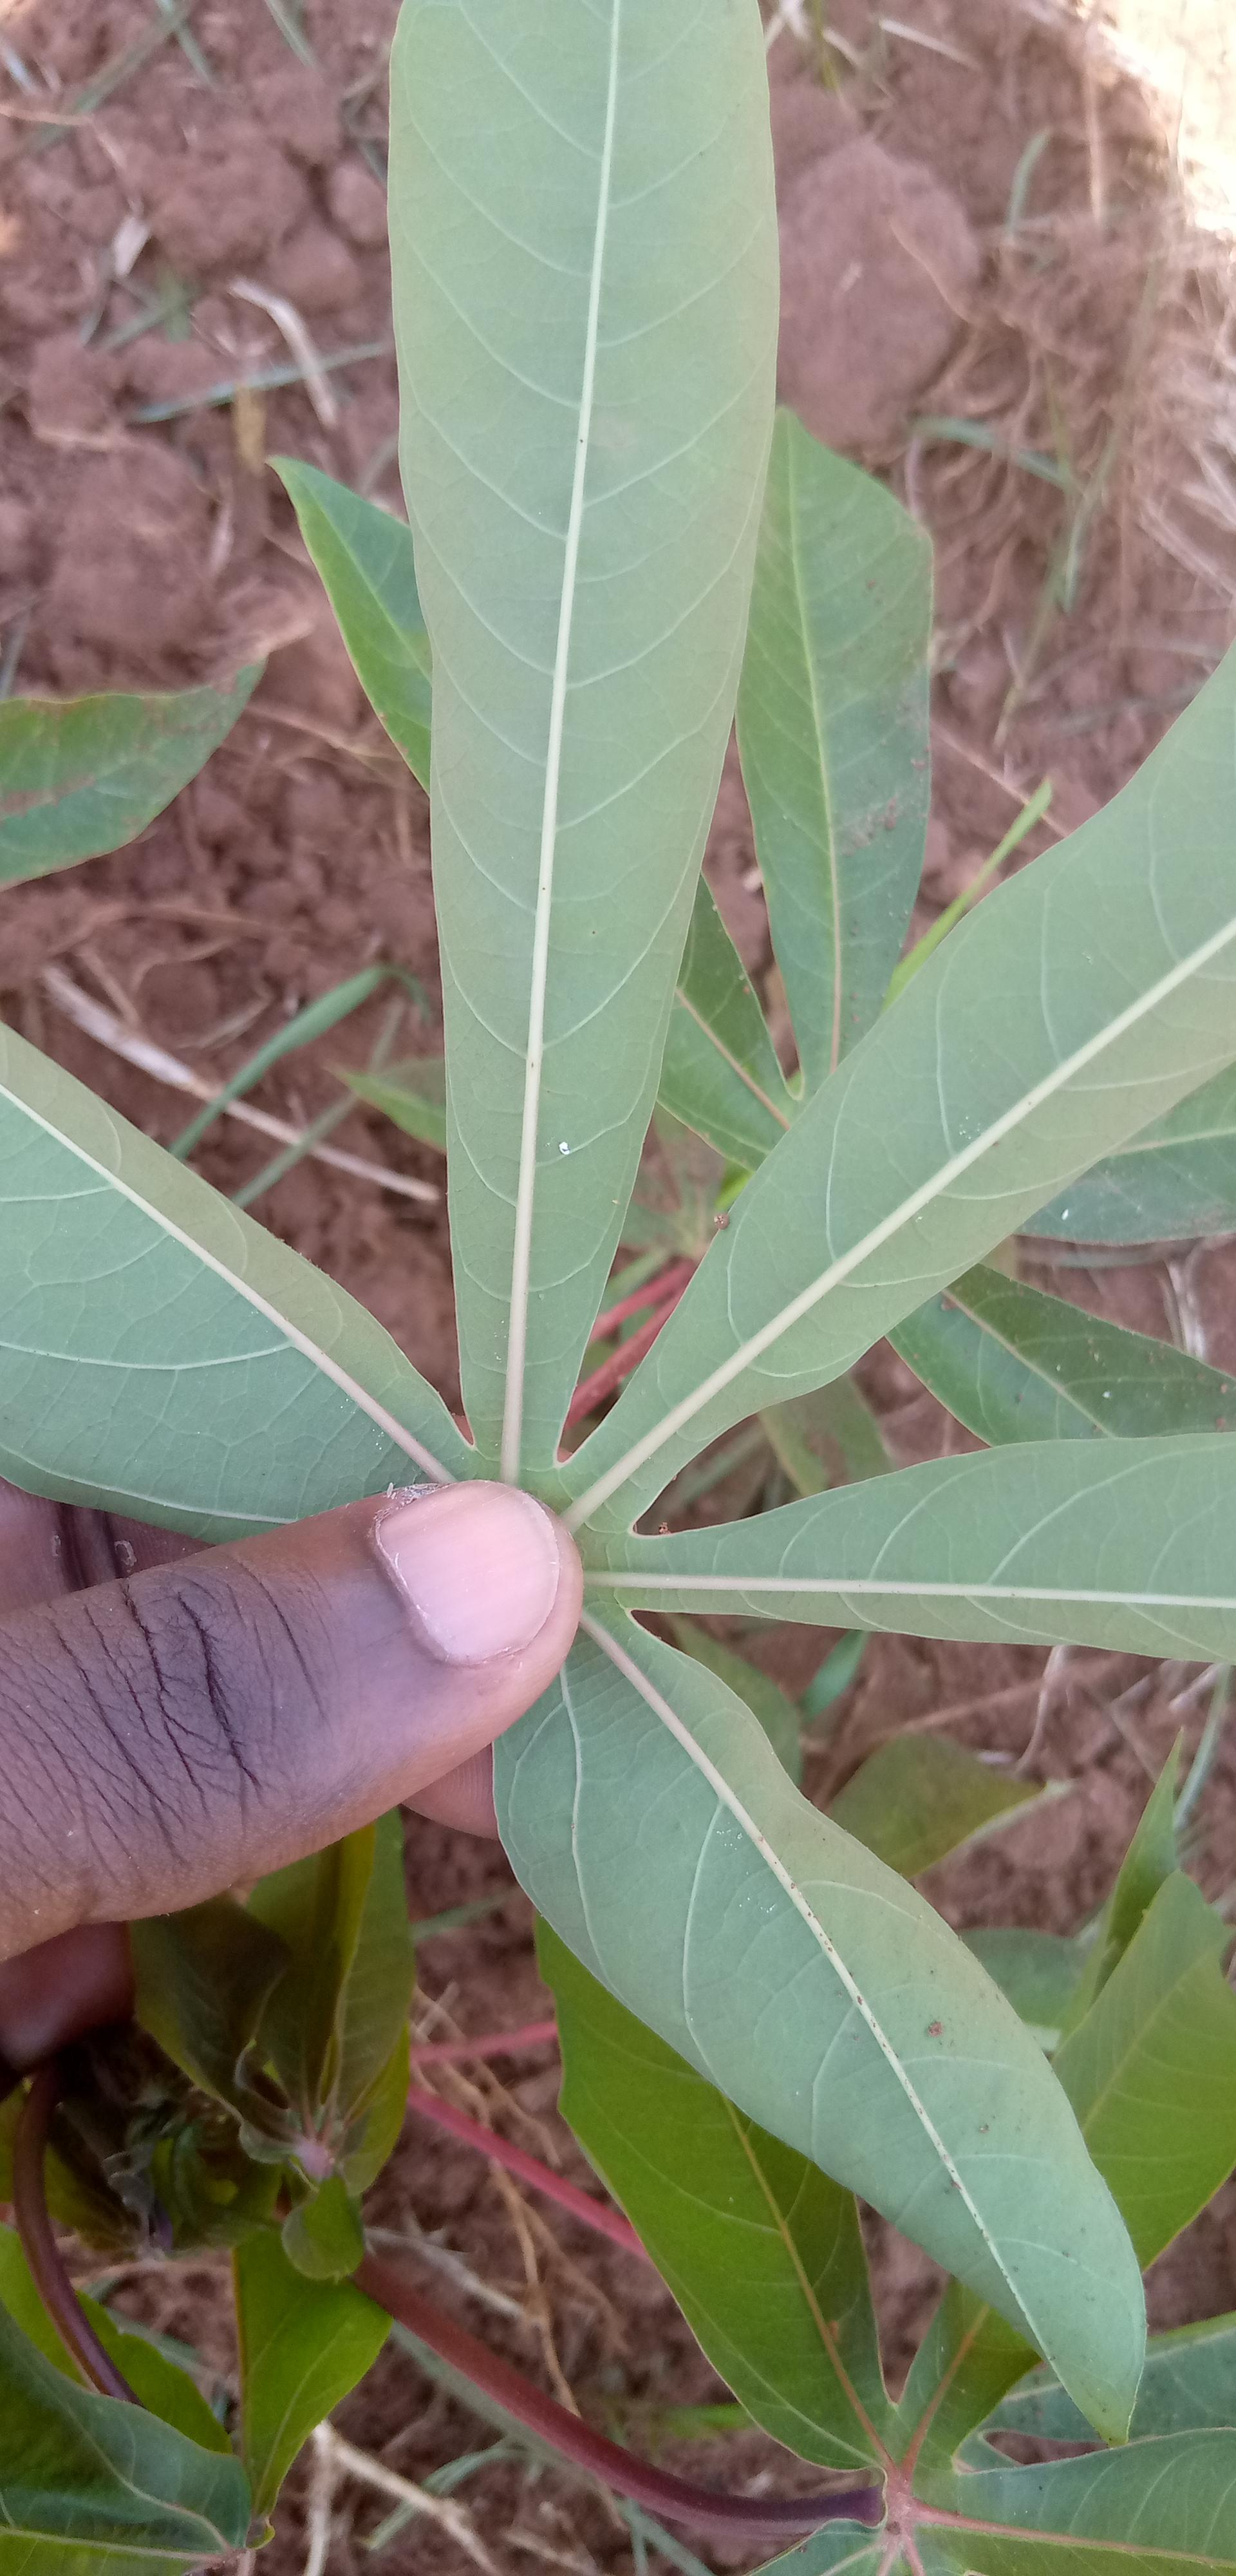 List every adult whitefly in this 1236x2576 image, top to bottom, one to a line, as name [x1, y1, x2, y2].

whitefly [557, 1139, 574, 1157]
whitefly [1060, 1206, 1072, 1224]